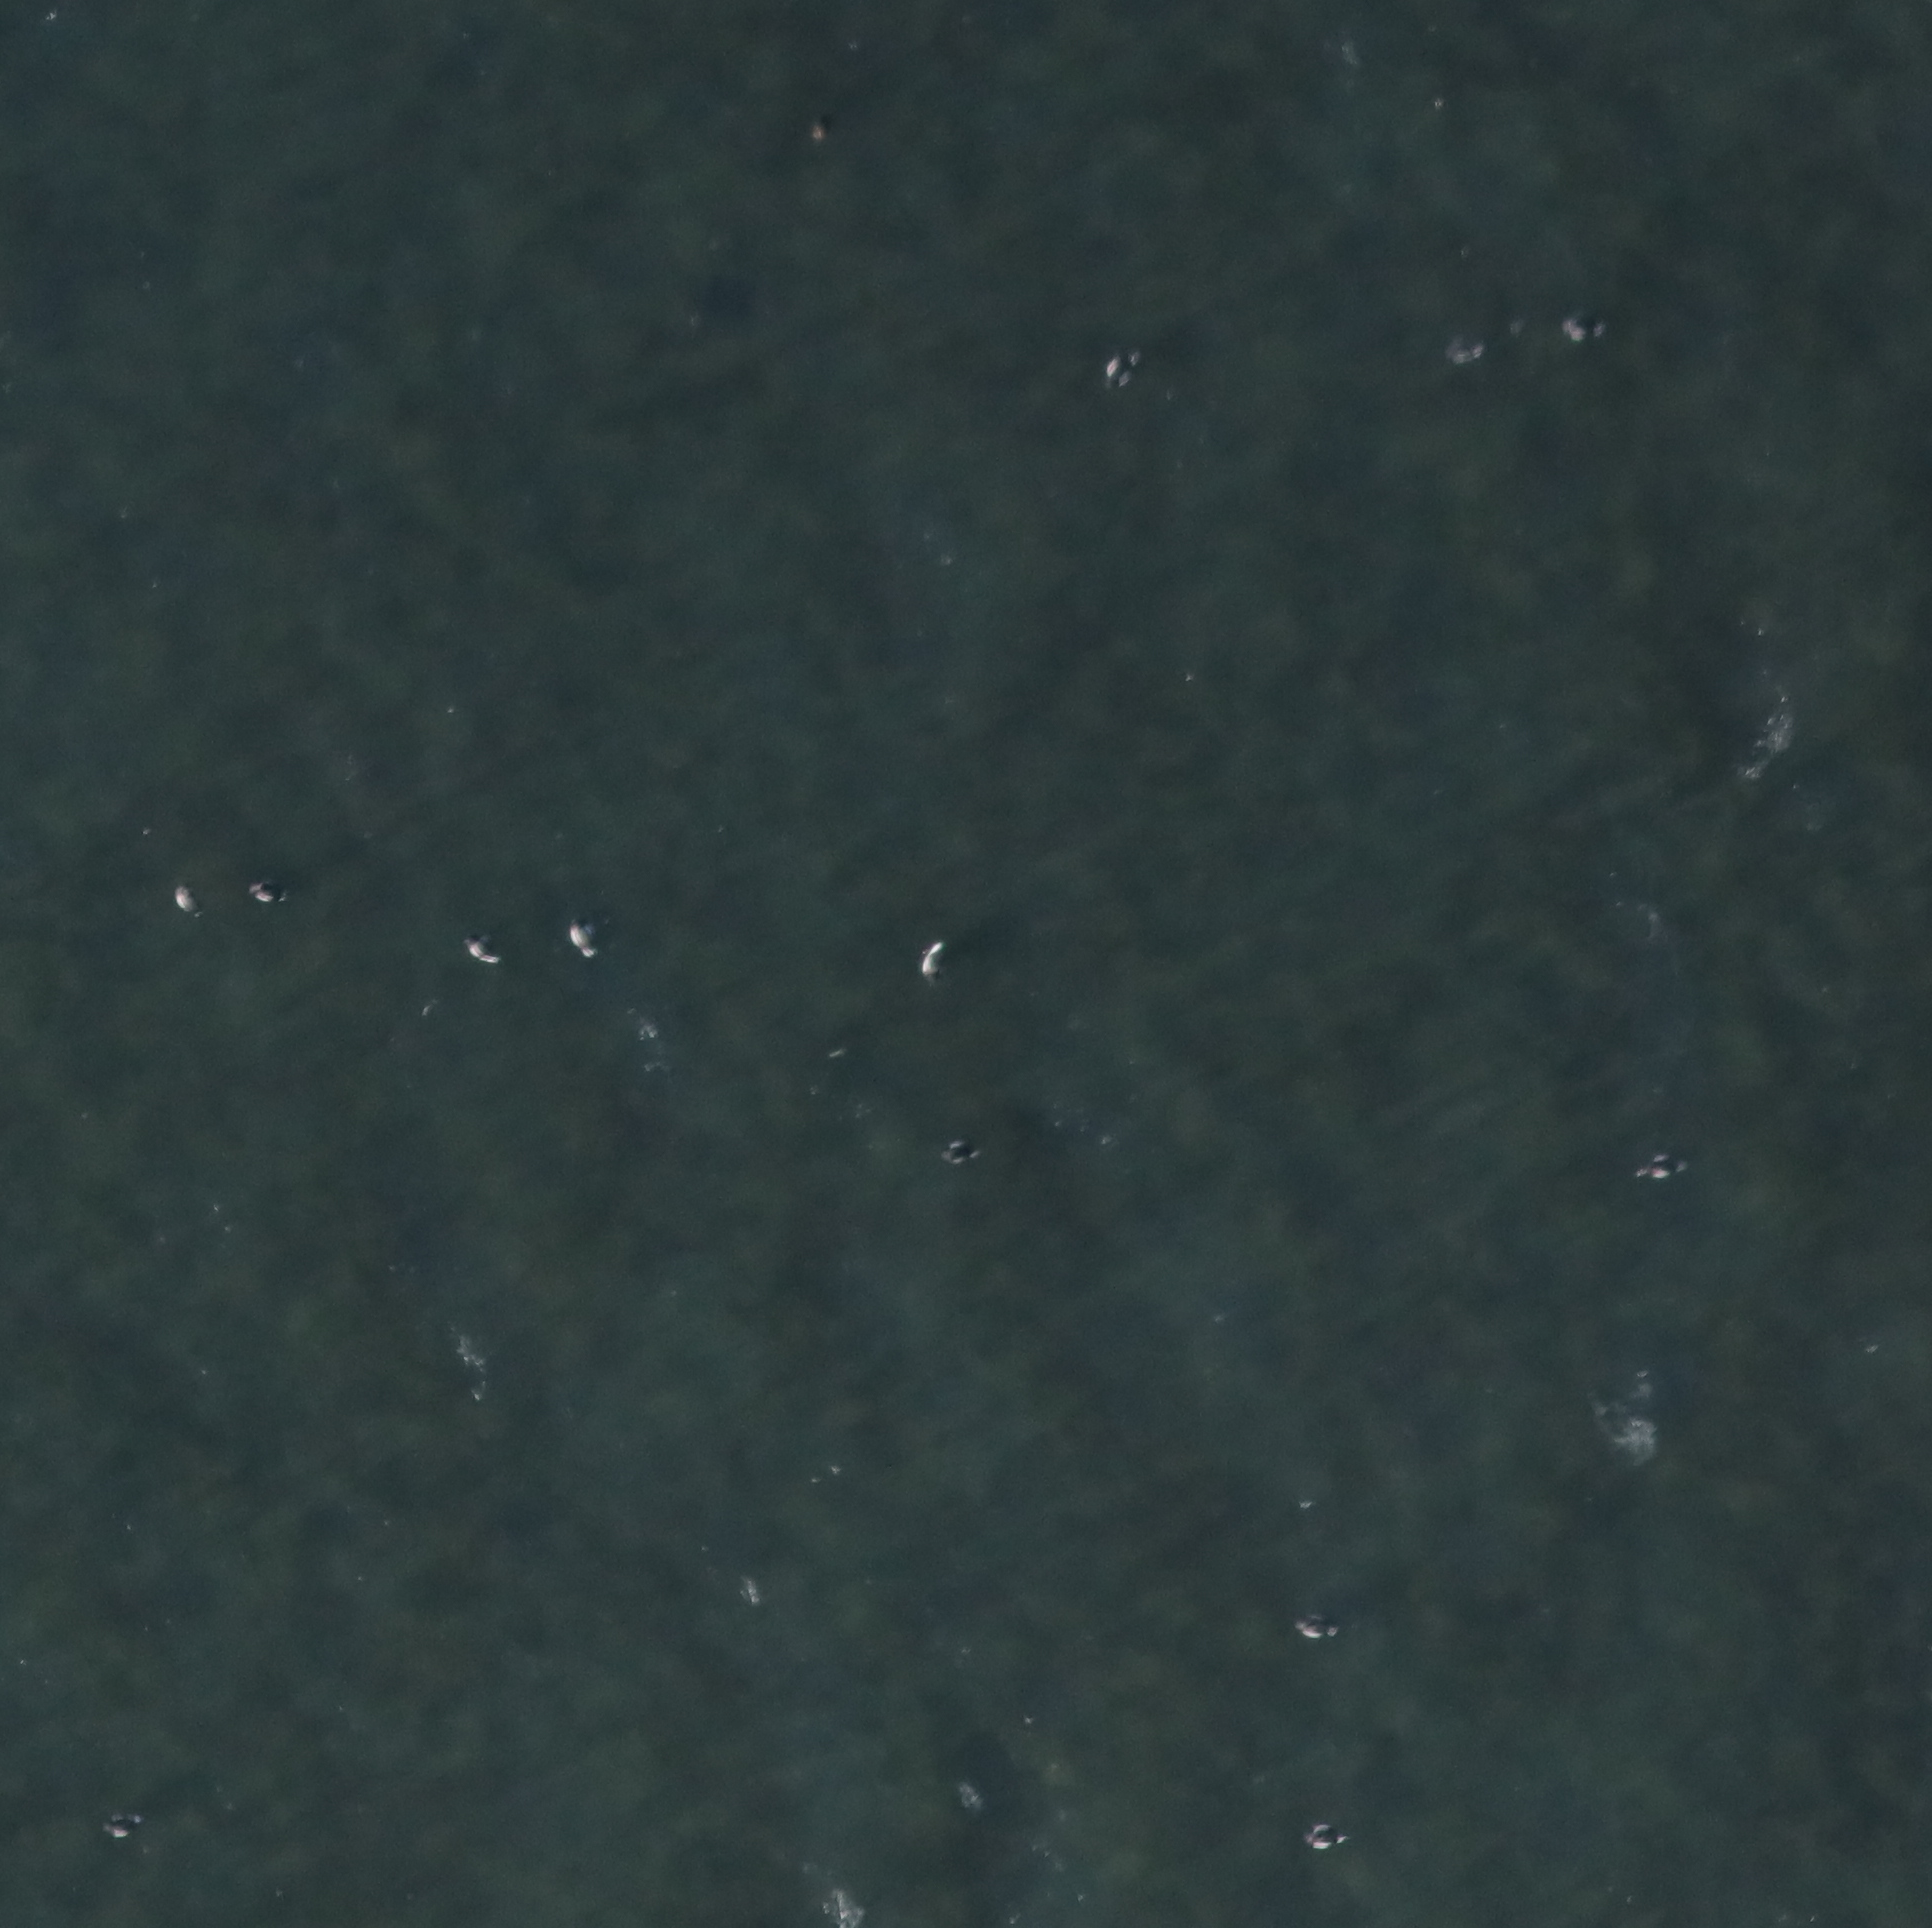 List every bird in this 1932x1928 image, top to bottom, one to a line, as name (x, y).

brant (1581, 331)
brant (1466, 348)
brant (1120, 369)
brant (266, 892)
other bird (189, 903)
brant (583, 937)
brant (482, 948)
brant (931, 962)
brant (956, 1151)
brant (1666, 1168)
brant (1314, 1626)
brant (121, 1824)
brant (1323, 1837)